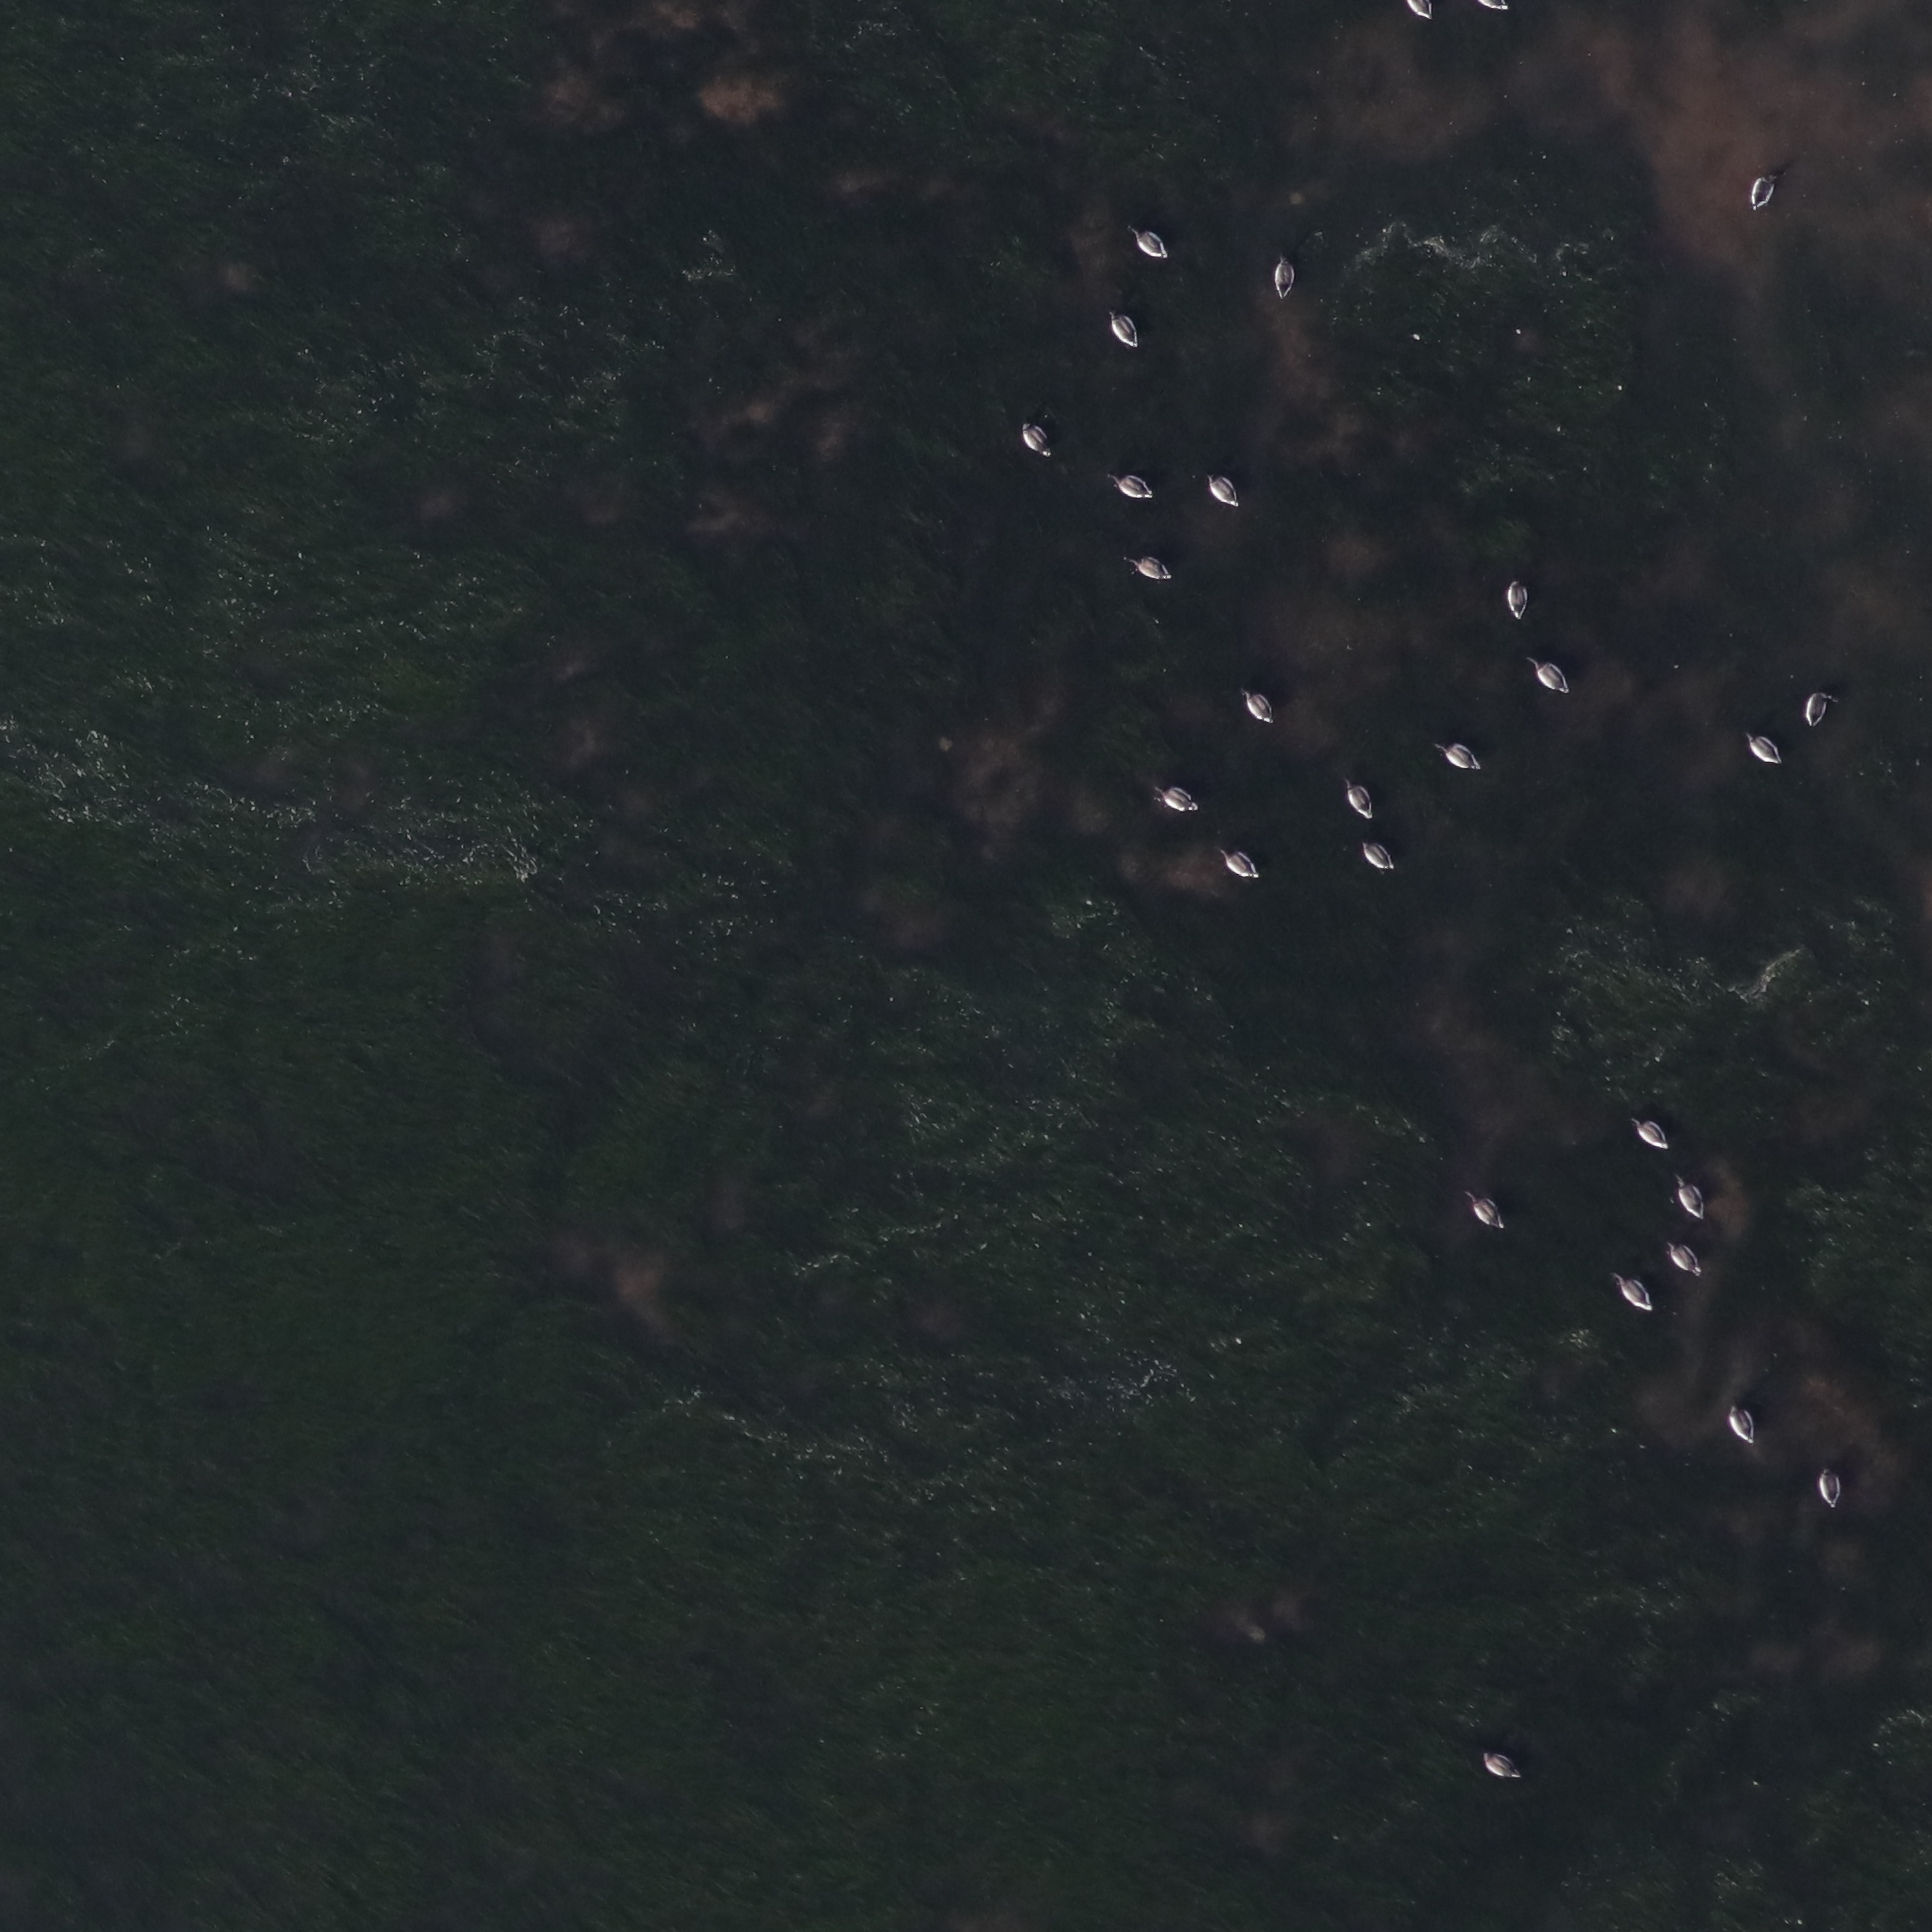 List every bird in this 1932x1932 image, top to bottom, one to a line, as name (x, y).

brant (1419, 2)
brant (1762, 190)
brant (1149, 244)
brant (1285, 275)
brant (1123, 329)
brant (1036, 437)
brant (1133, 486)
brant (1222, 489)
brant (1147, 567)
brant (1517, 597)
brant (1547, 677)
brant (1256, 707)
brant (1816, 707)
brant (1762, 748)
brant (1458, 755)
brant (1175, 797)
brant (1357, 799)
brant (1374, 856)
brant (1239, 864)
brant (1651, 1132)
brant (1690, 1200)
brant (1486, 1211)
brant (1684, 1258)
brant (1634, 1292)
brant (1741, 1424)
brant (1829, 1489)
brant (1500, 1763)